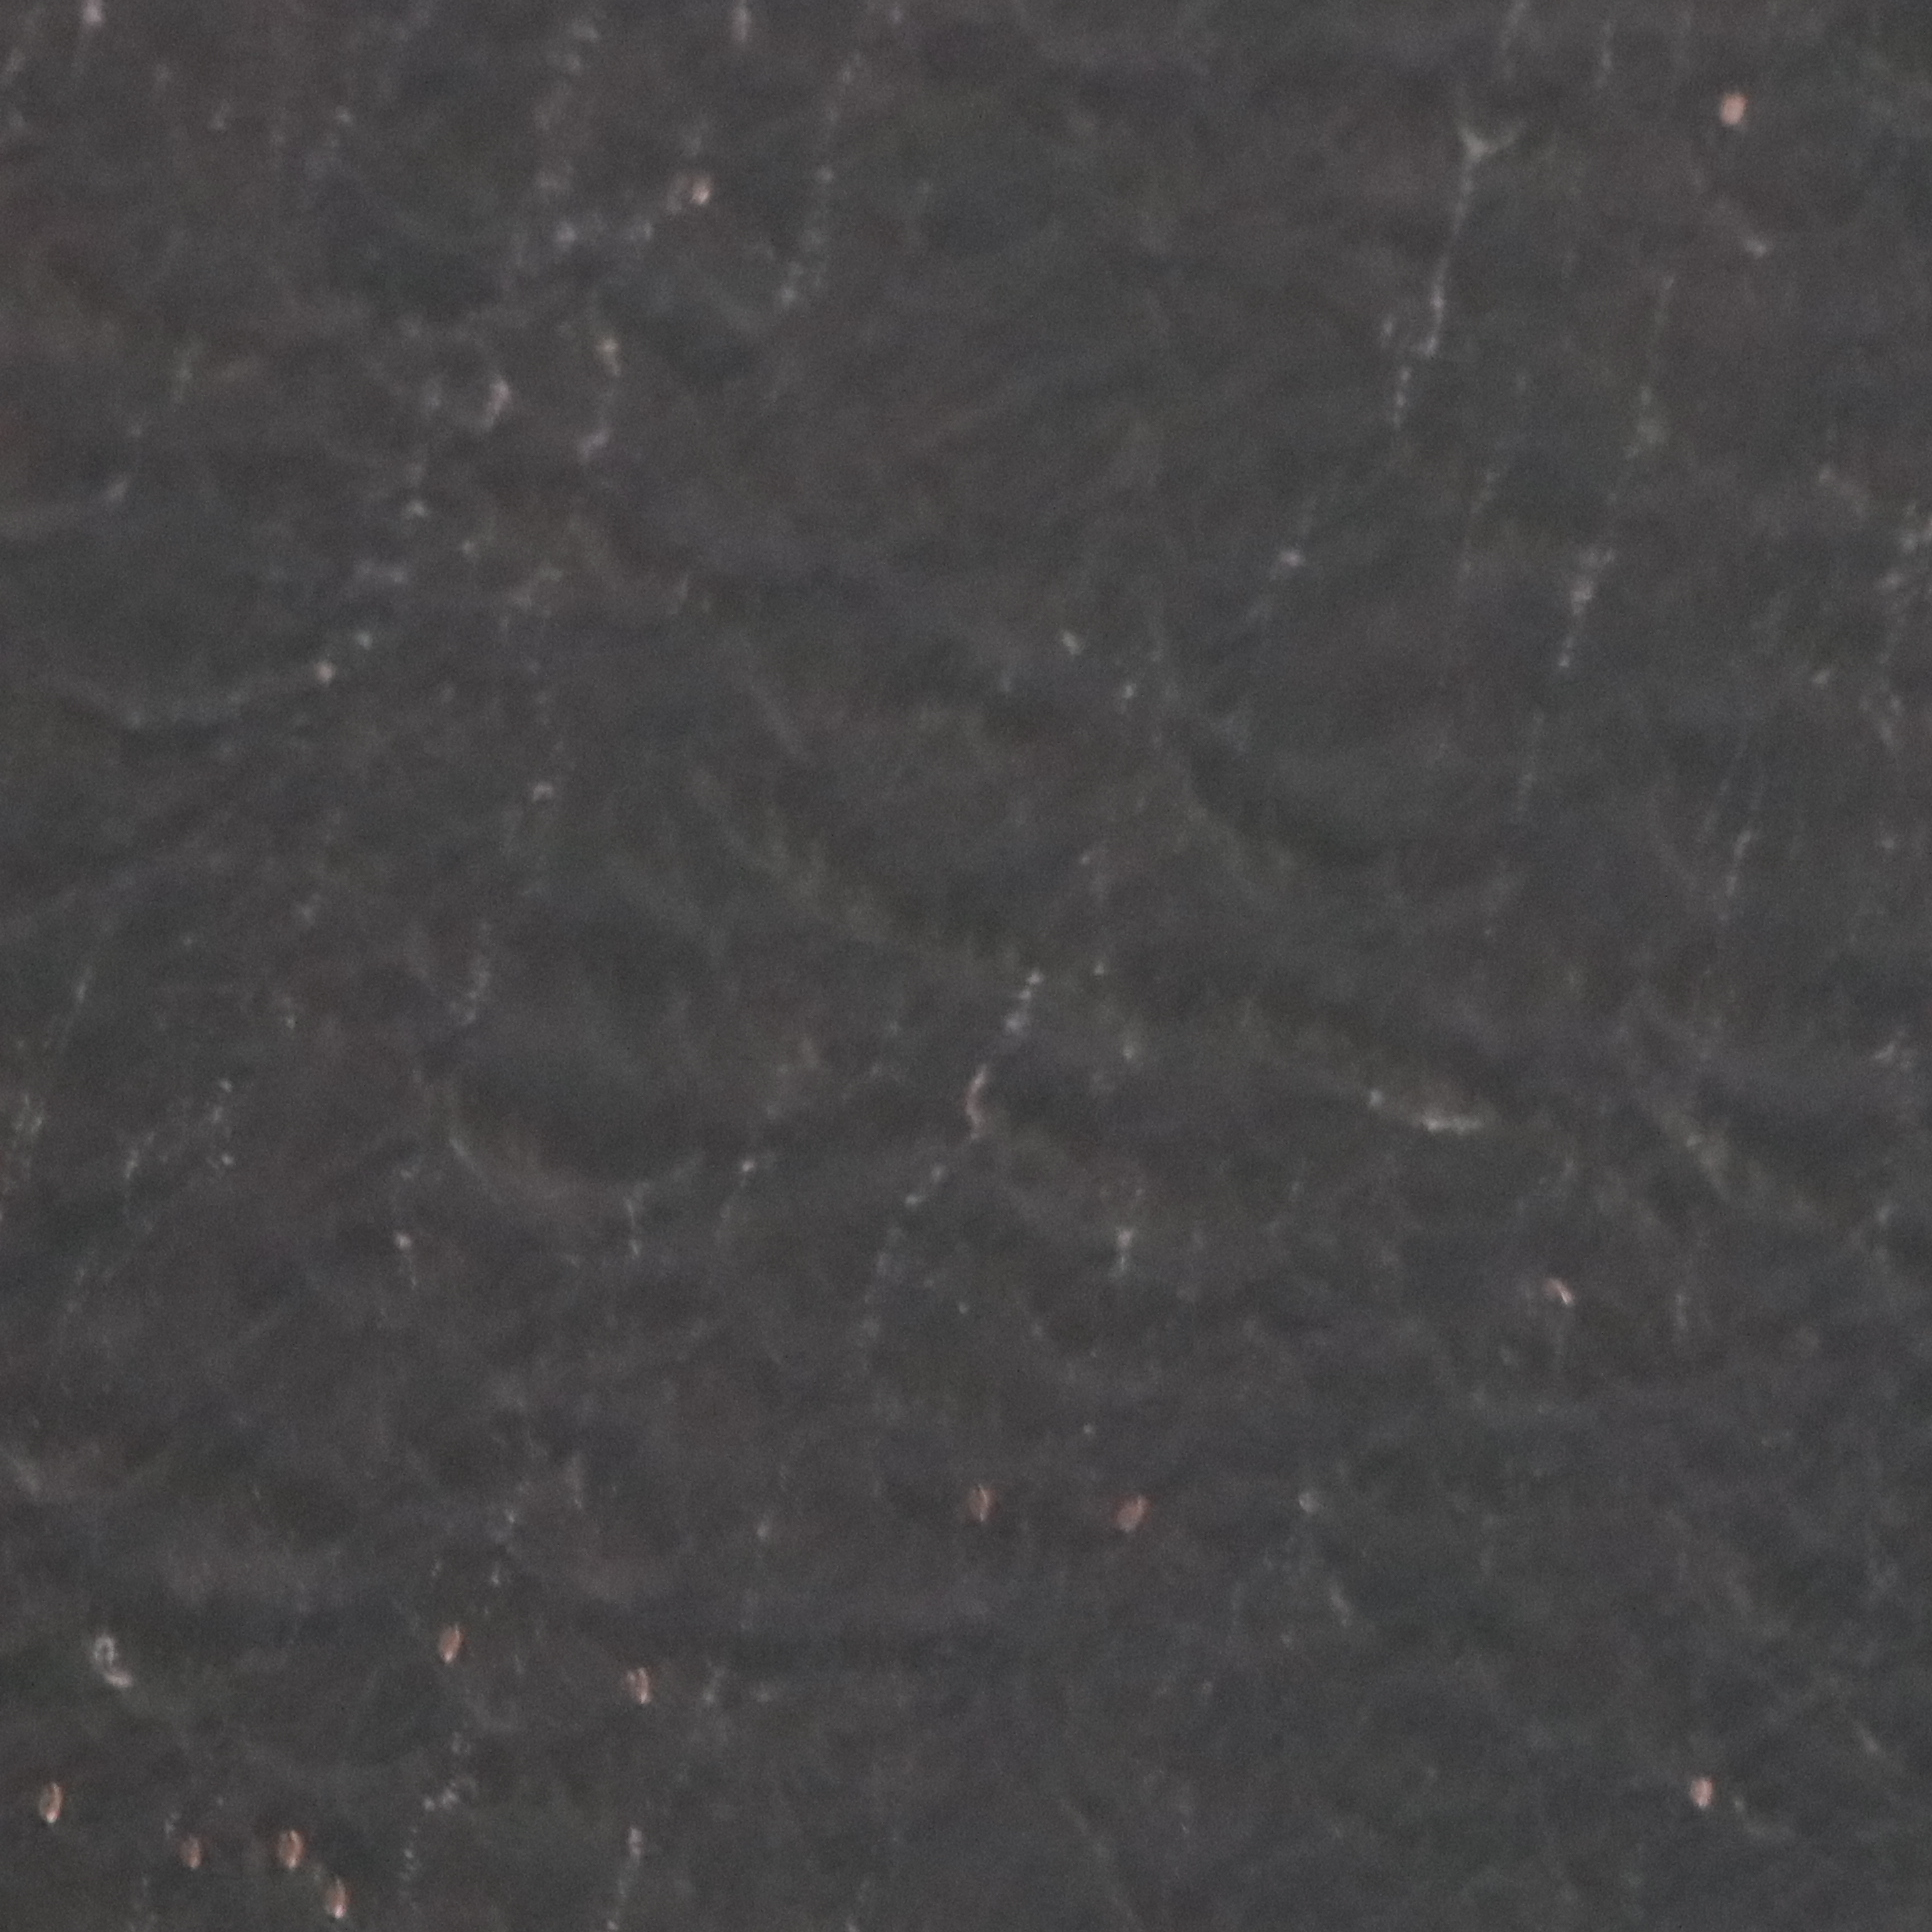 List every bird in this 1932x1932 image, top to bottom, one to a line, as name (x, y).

Canada goose (1730, 109)
Canada goose (1560, 1294)
Canada goose (979, 1505)
Canada goose (1128, 1517)
Canada goose (448, 1644)
Canada goose (639, 1685)
Canada goose (1697, 1793)
Canada goose (52, 1807)
Canada goose (290, 1848)
Canada goose (186, 1850)
Canada goose (332, 1899)